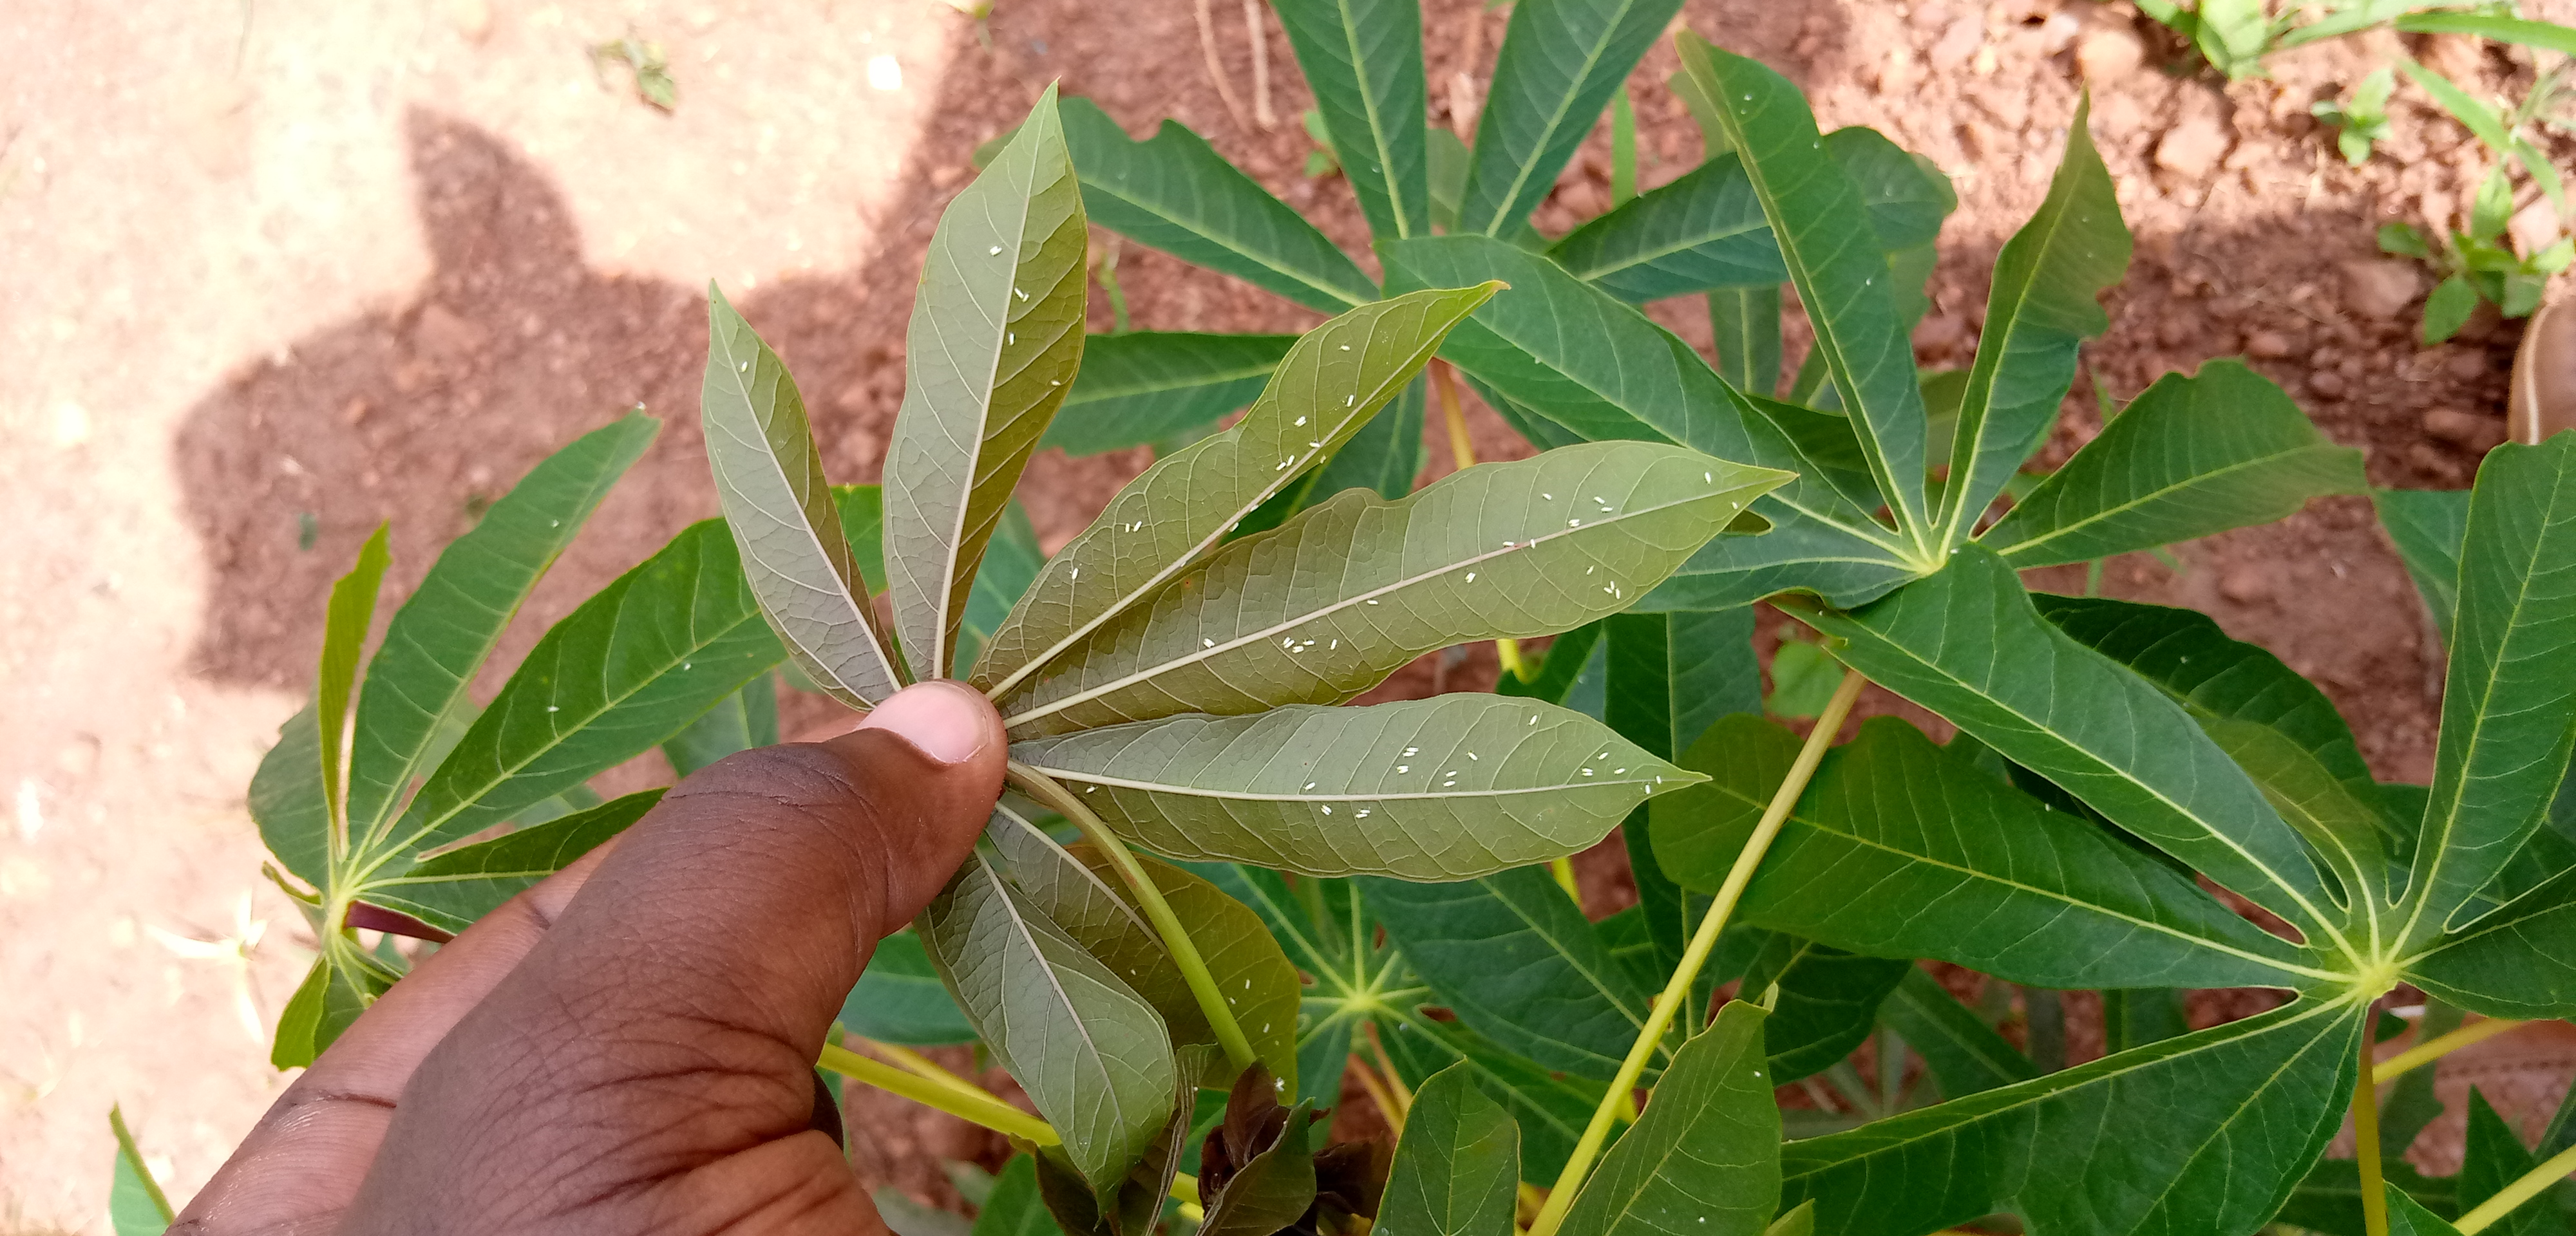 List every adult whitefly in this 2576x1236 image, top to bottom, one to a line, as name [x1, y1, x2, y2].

whitefly [989, 244, 999, 254]
whitefly [991, 245, 1004, 257]
whitefly [1013, 286, 1024, 299]
whitefly [1021, 292, 1031, 304]
whitefly [1007, 330, 1019, 349]
whitefly [1336, 342, 1354, 354]
whitefly [739, 359, 750, 374]
whitefly [1049, 379, 1063, 389]
whitefly [1345, 391, 1355, 410]
whitefly [1293, 415, 1309, 429]
whitefly [1307, 440, 1322, 449]
whitefly [1286, 453, 1296, 468]
whitefly [1318, 454, 1328, 465]
whitefly [1274, 460, 1287, 472]
whitefly [1703, 468, 1714, 486]
whitefly [1265, 489, 1277, 501]
whitefly [1540, 491, 1555, 504]
whitefly [1591, 494, 1607, 505]
whitefly [1730, 498, 1741, 511]
whitefly [1249, 502, 1260, 513]
whitefly [1599, 505, 1616, 514]
whitefly [1567, 518, 1580, 523]
whitefly [1132, 519, 1144, 534]
whitefly [1227, 521, 1240, 534]
whitefly [1123, 521, 1132, 534]
whitefly [1569, 522, 1581, 529]
whitefly [1529, 536, 1538, 551]
whitefly [1500, 538, 1515, 548]
whitefly [1947, 547, 1961, 558]
whitefly [1584, 563, 1598, 577]
whitefly [1069, 566, 1080, 581]
whitefly [1464, 570, 1473, 581]
whitefly [1467, 572, 1476, 584]
whitefly [1609, 579, 1616, 590]
whitefly [1602, 586, 1613, 595]
whitefly [1613, 586, 1622, 601]
whitefly [1365, 599, 1381, 607]
whitefly [1283, 635, 1291, 645]
whitefly [1327, 635, 1341, 652]
whitefly [1204, 637, 1216, 647]
whitefly [1302, 637, 1316, 646]
whitefly [1283, 638, 1296, 650]
whitefly [1202, 640, 1212, 649]
whitefly [1293, 644, 1303, 650]
whitefly [1292, 648, 1305, 655]
whitefly [682, 660, 695, 673]
whitefly [545, 702, 565, 715]
whitefly [1524, 711, 1541, 728]
whitefly [1405, 745, 1421, 753]
whitefly [1466, 749, 1479, 762]
whitefly [1595, 749, 1611, 762]
whitefly [1401, 751, 1416, 758]
whitefly [1394, 764, 1410, 770]
whitefly [1613, 764, 1627, 777]
whitefly [1580, 766, 1595, 772]
whitefly [1398, 768, 1410, 775]
whitefly [1444, 768, 1459, 778]
whitefly [1581, 772, 1593, 777]
whitefly [1654, 772, 1663, 785]
whitefly [1441, 779, 1457, 788]
whitefly [1302, 781, 1317, 792]
whitefly [1643, 783, 1653, 796]
whitefly [1084, 784, 1096, 796]
whitefly [2042, 800, 2054, 814]
whitefly [1320, 803, 1333, 814]
whitefly [1320, 807, 1331, 817]
whitefly [1358, 807, 1372, 814]
whitefly [1355, 812, 1368, 819]
whitefly [1129, 966, 1139, 977]
whitefly [1243, 977, 1253, 990]
whitefly [1227, 995, 1237, 1007]
whitefly [1261, 1020, 1272, 1035]
whitefly [1752, 1067, 1764, 1080]
whitefly [1273, 1074, 1289, 1093]
whitefly [1696, 1214, 1708, 1226]